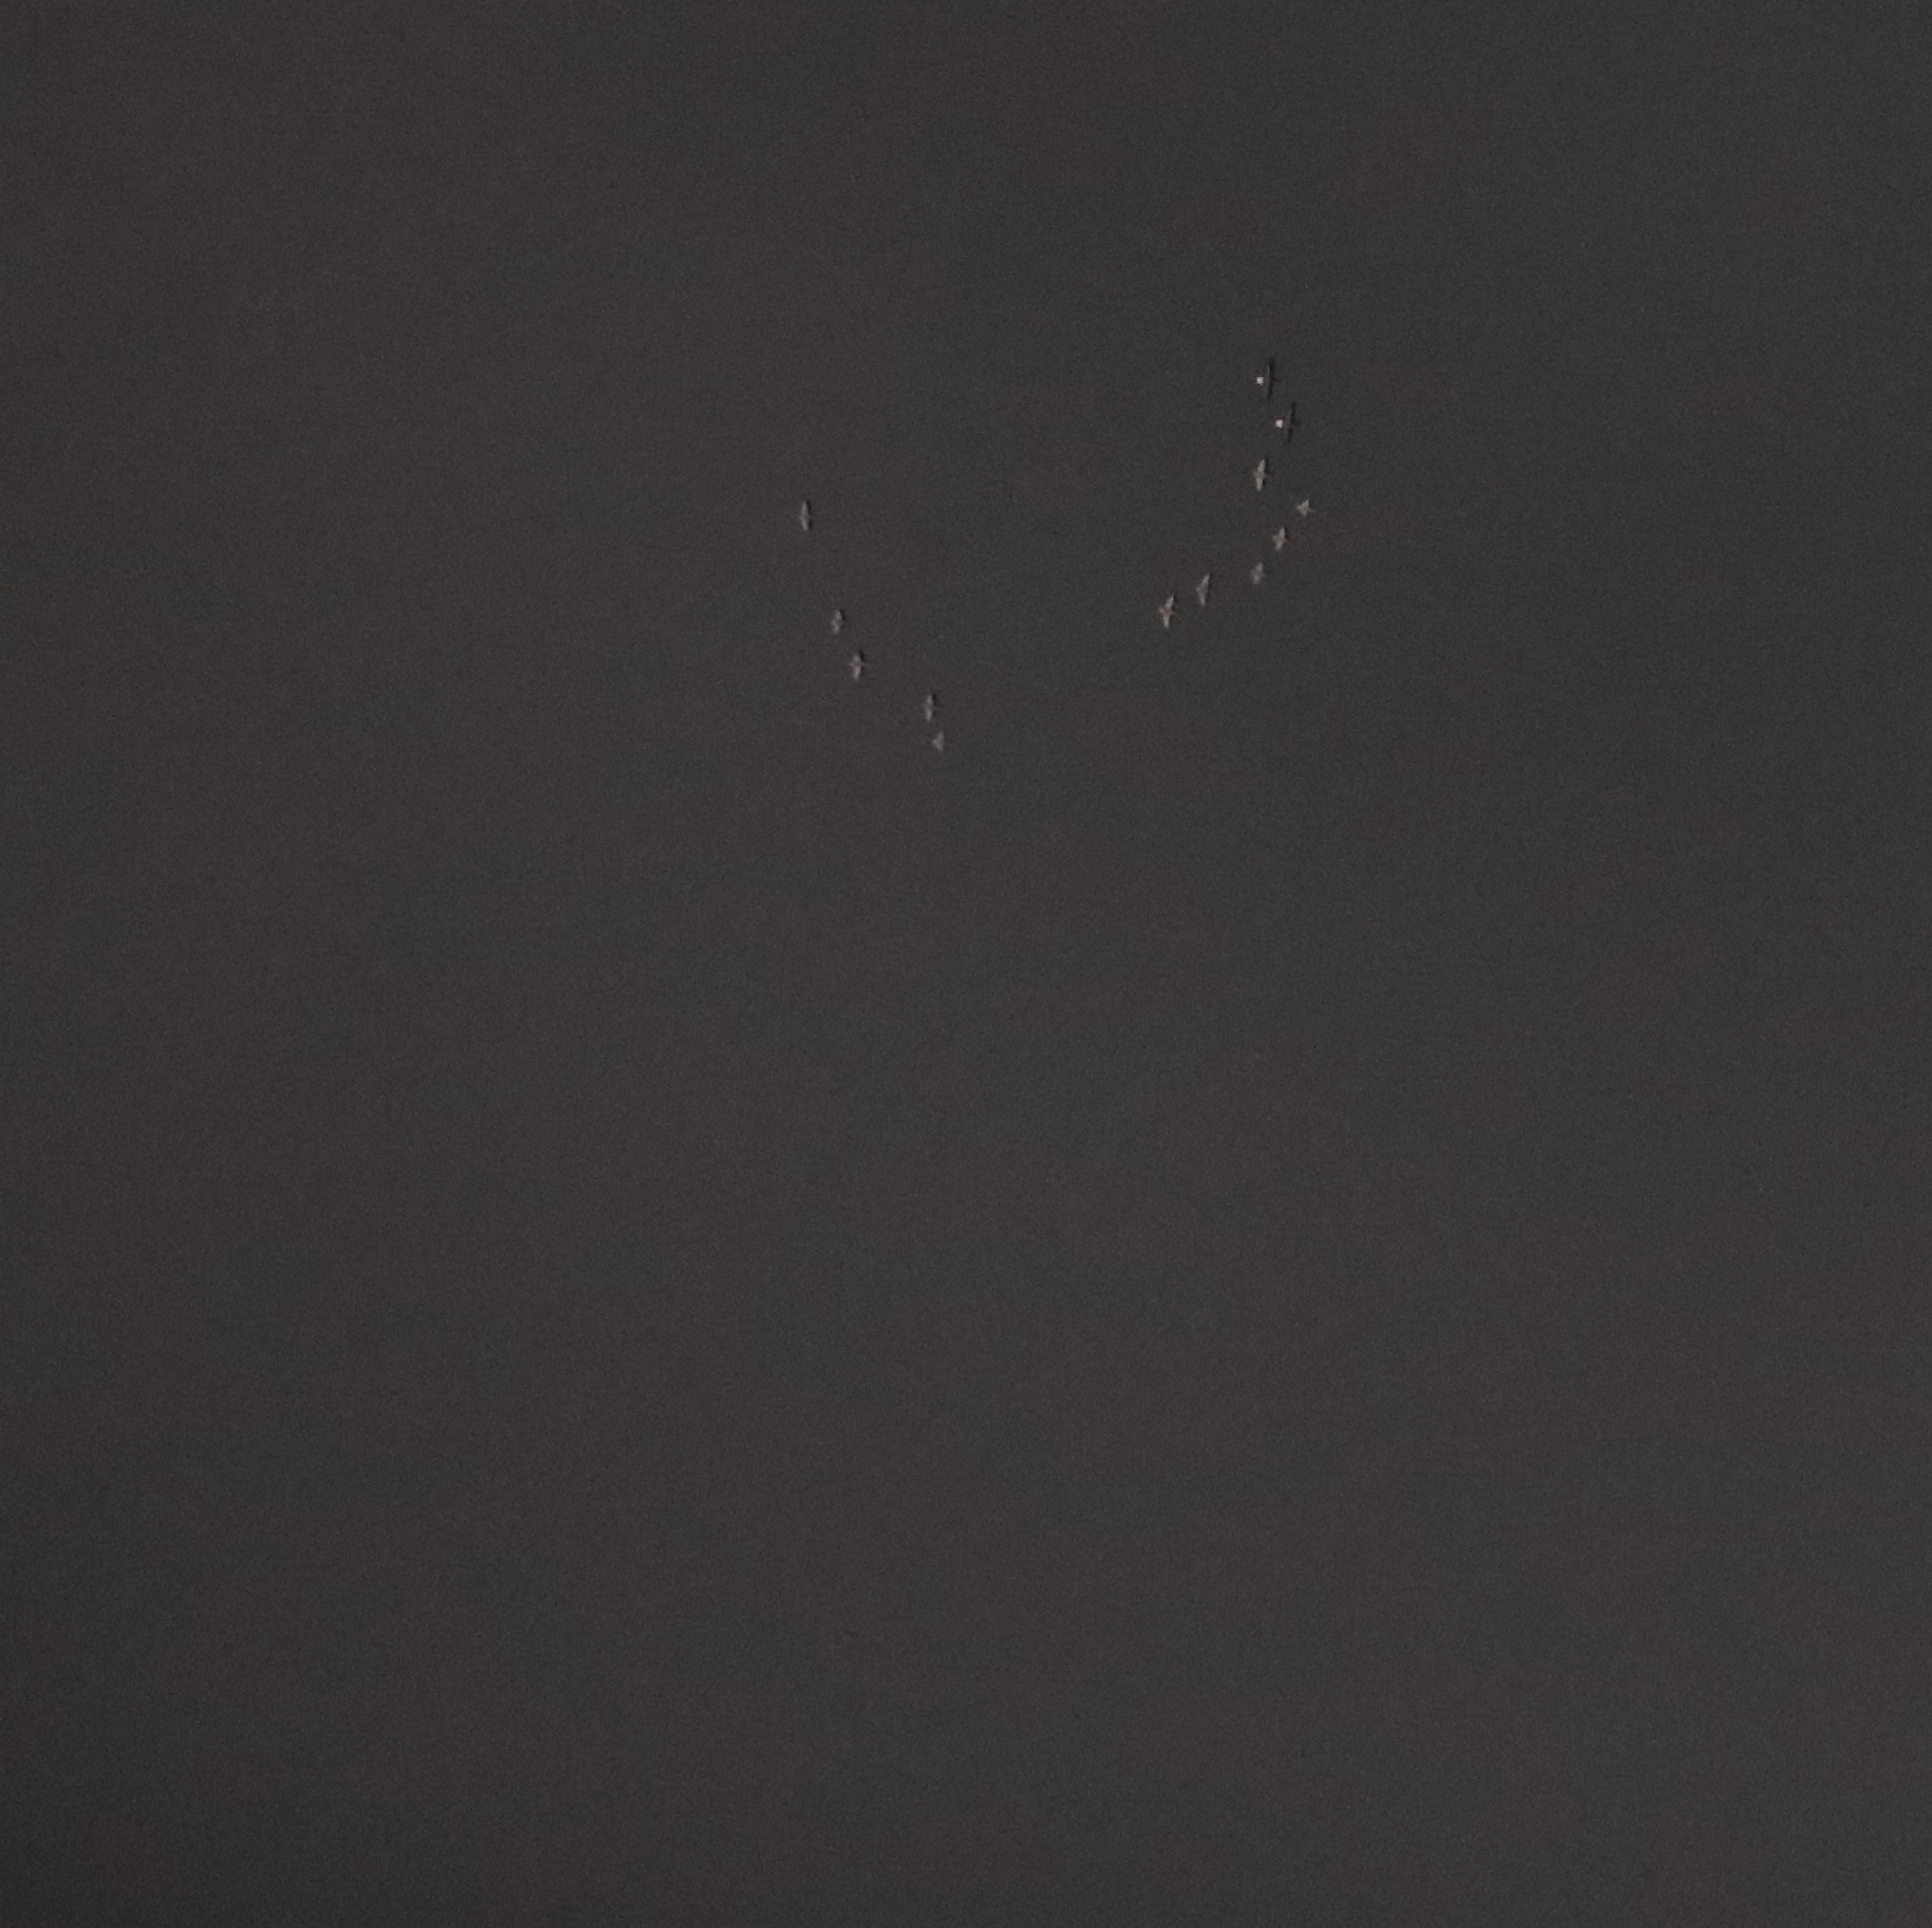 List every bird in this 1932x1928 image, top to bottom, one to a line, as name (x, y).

other bird (1264, 382)
other bird (1288, 422)
other bird (1261, 477)
other bird (1310, 515)
other bird (810, 524)
other bird (1278, 544)
other bird (1262, 574)
other bird (1209, 589)
other bird (1165, 609)
other bird (837, 630)
other bird (856, 661)
other bird (933, 708)
other bird (940, 744)